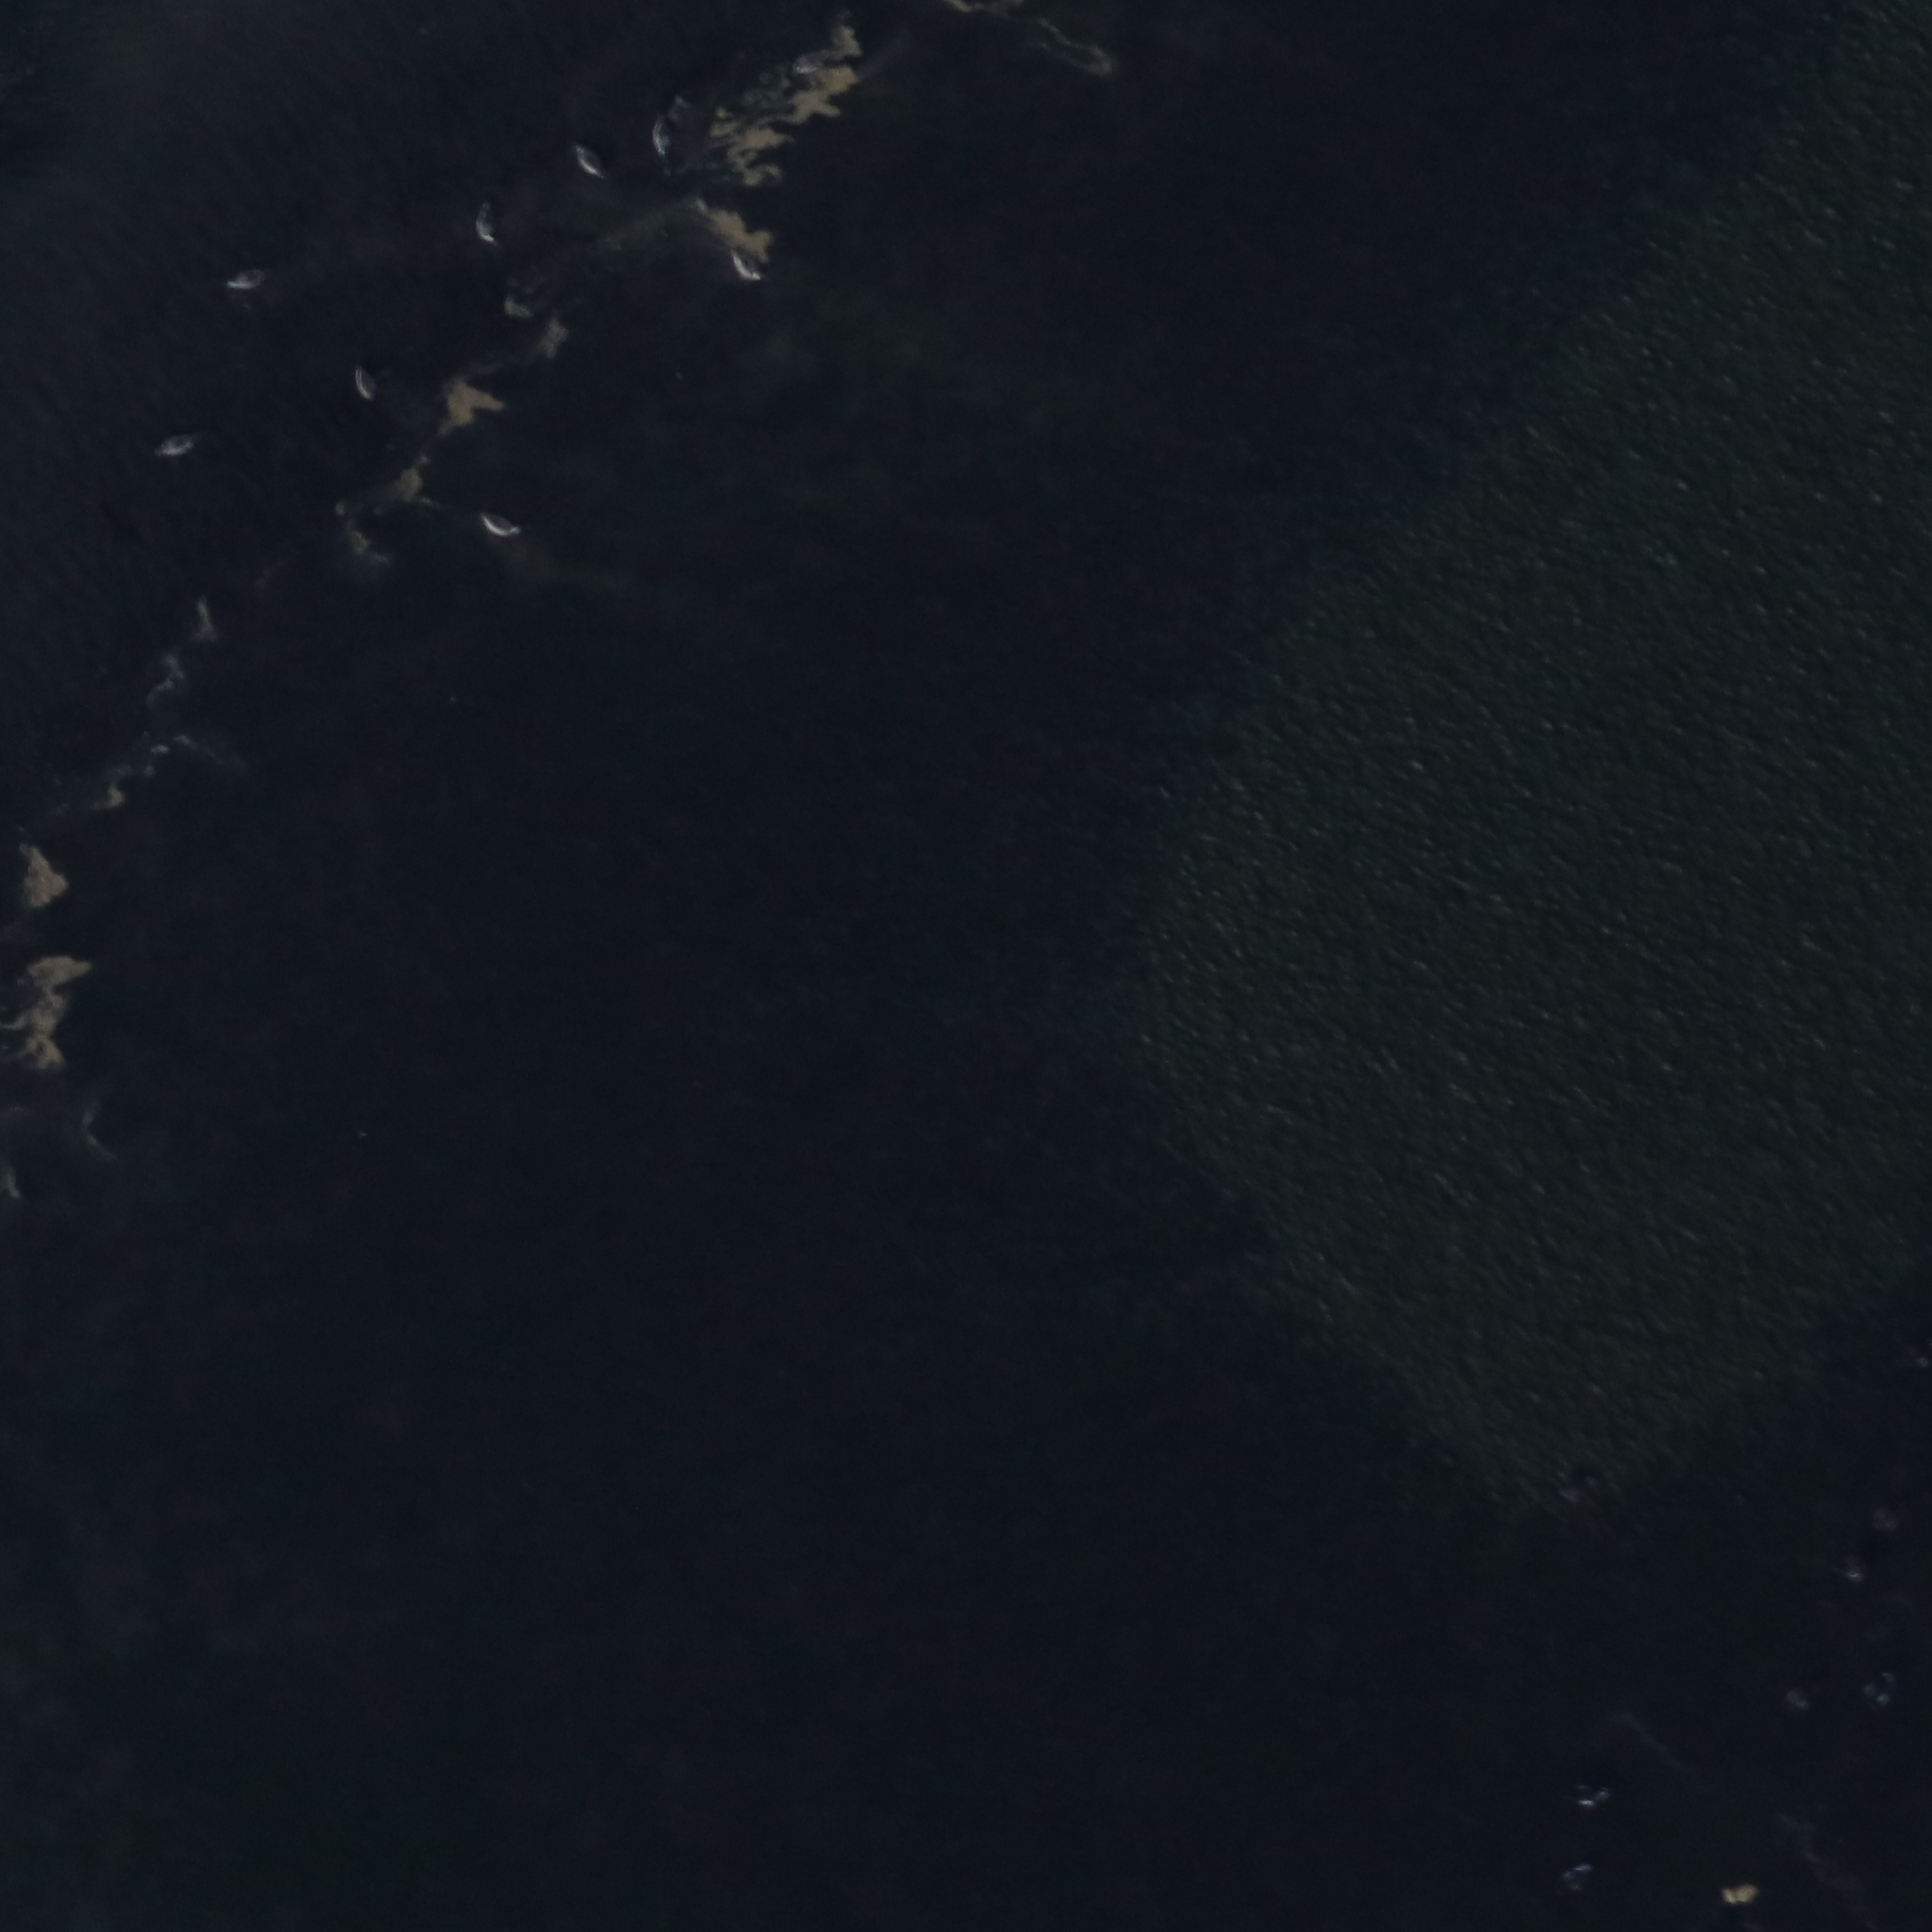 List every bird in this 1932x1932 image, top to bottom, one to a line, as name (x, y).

other bird (813, 58)
other bird (662, 140)
other bird (590, 162)
other bird (487, 224)
other bird (745, 265)
other bird (251, 280)
other bird (360, 381)
other bird (170, 444)
other bird (498, 529)
brant (1920, 1357)
brant (1887, 1520)
brant (1850, 1566)
brant (1876, 1689)
brant (1801, 1700)
brant (1583, 1798)
brant (1574, 1884)